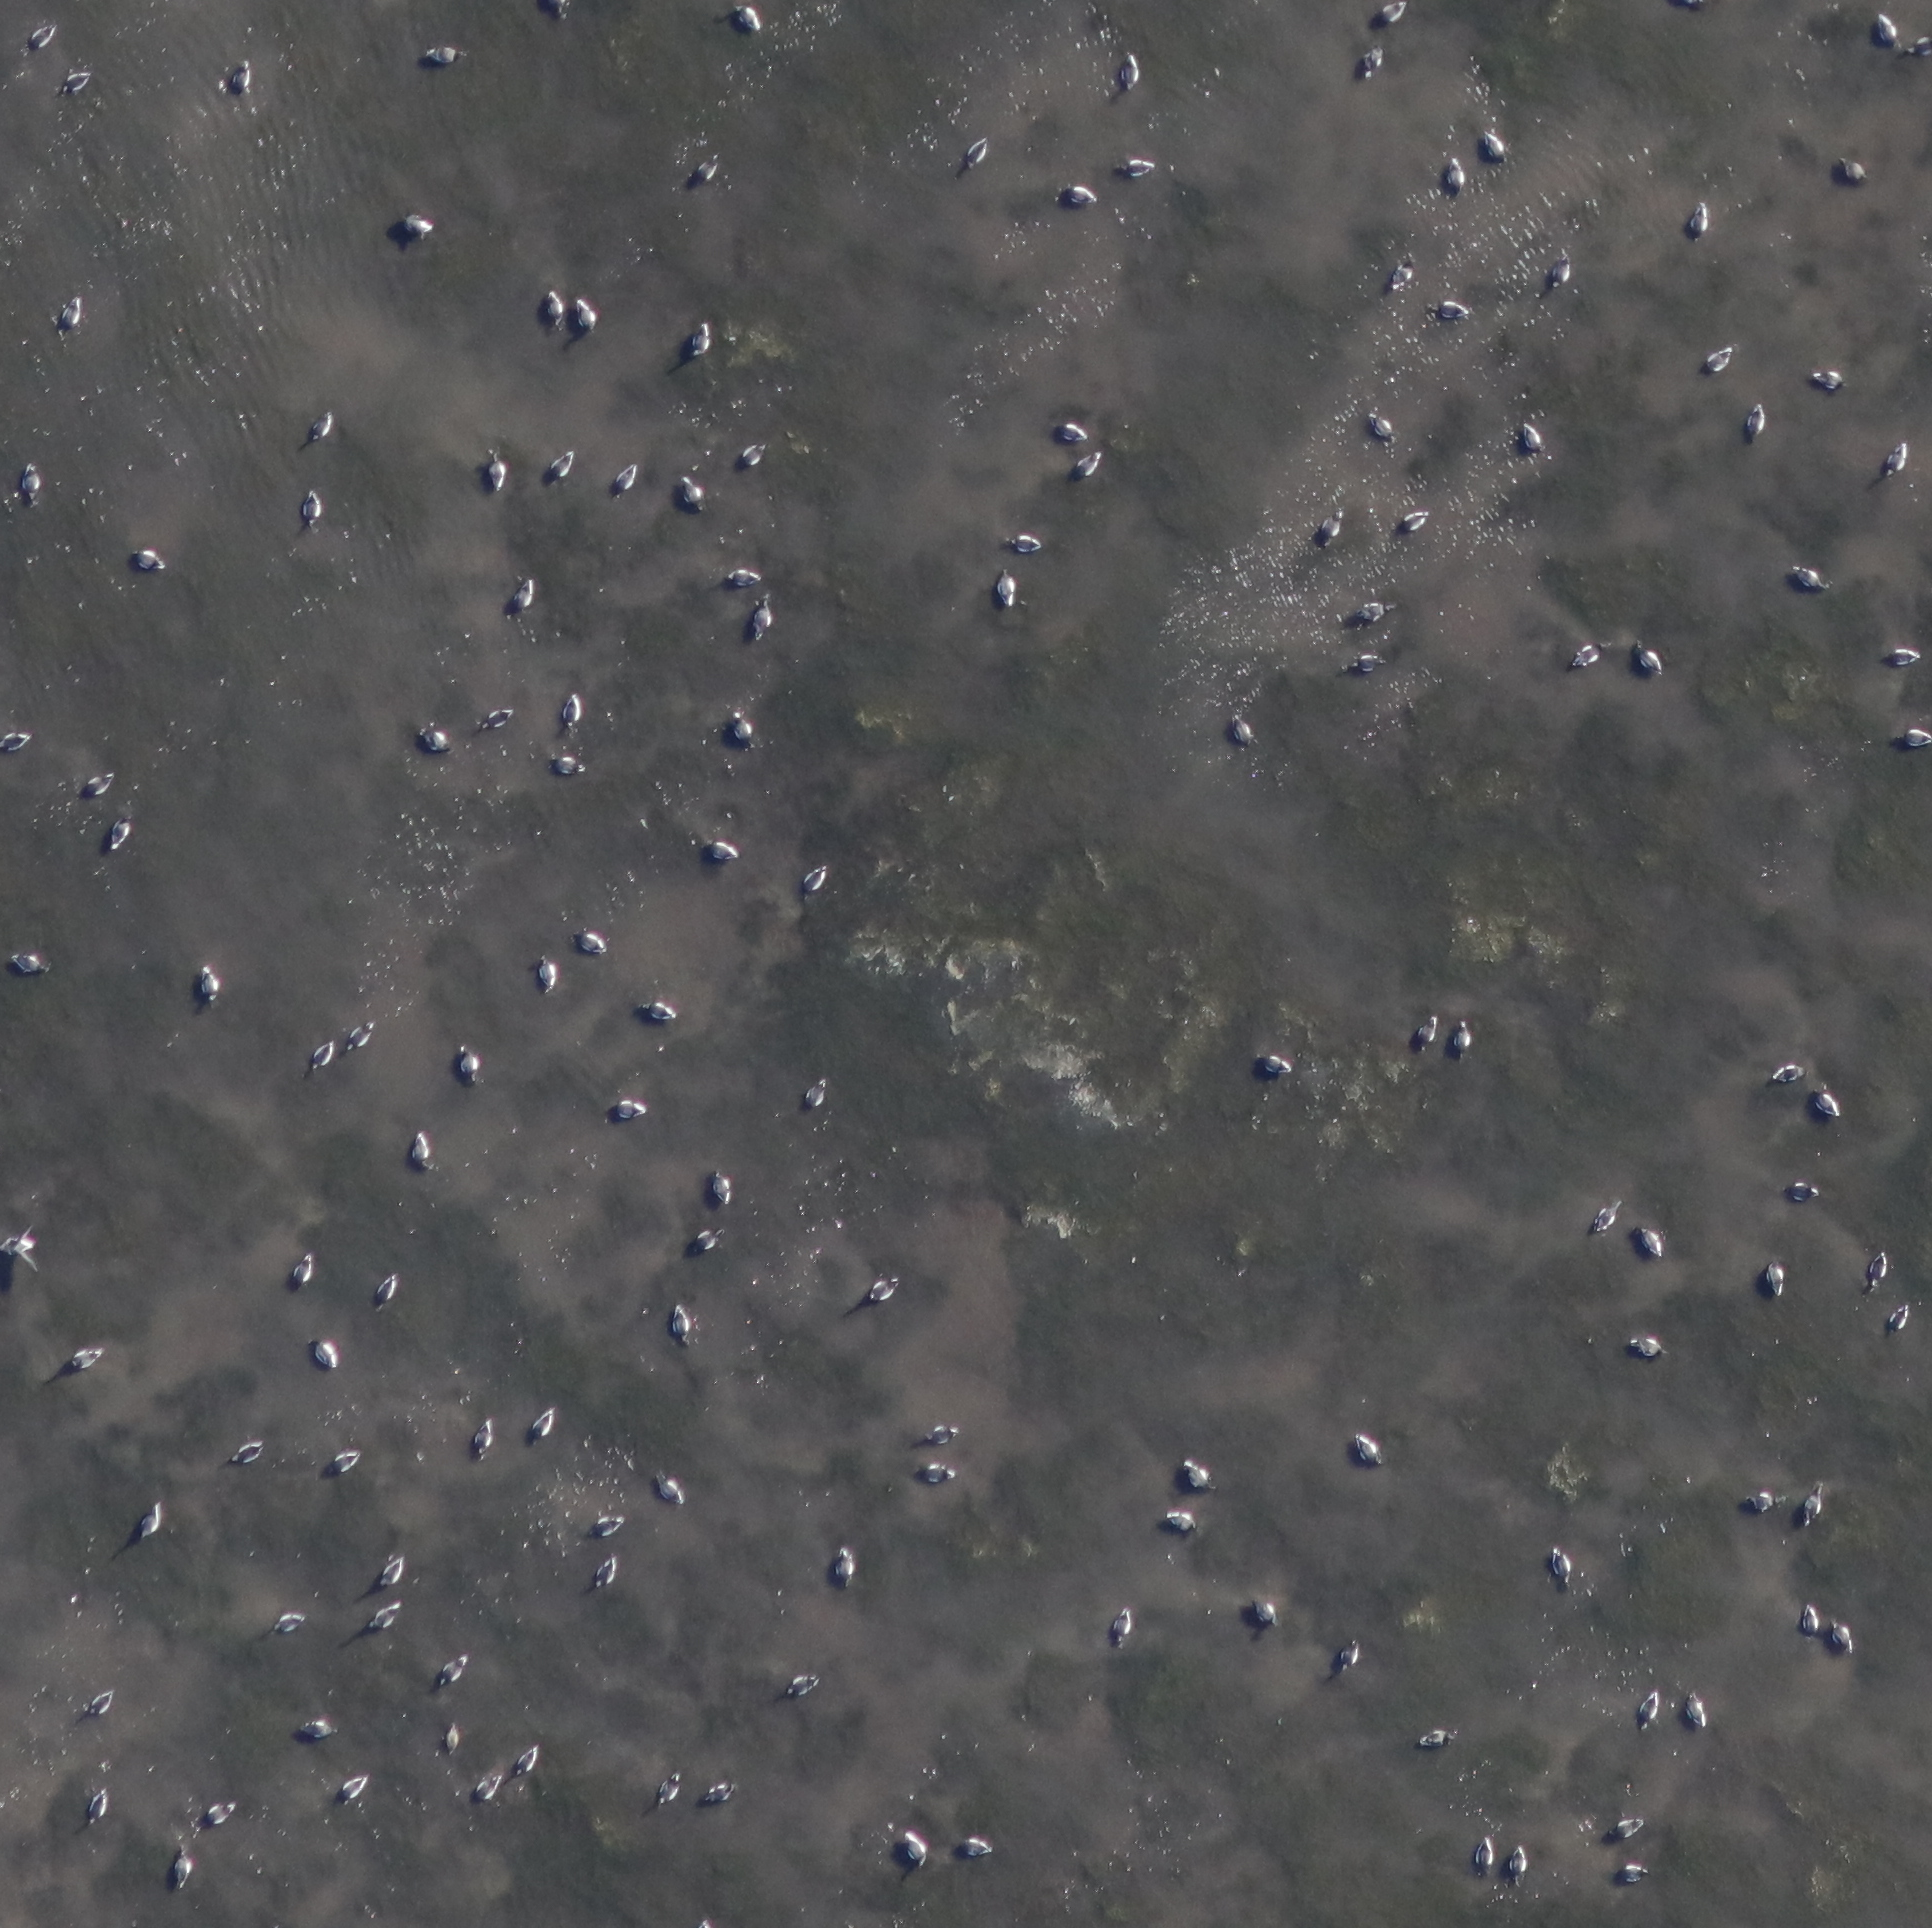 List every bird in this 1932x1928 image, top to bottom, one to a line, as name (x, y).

brant (1390, 13)
brant (749, 17)
brant (1885, 32)
brant (37, 34)
brant (1929, 43)
brant (444, 55)
brant (1375, 61)
brant (1127, 74)
brant (76, 80)
brant (242, 80)
brant (1497, 148)
brant (973, 155)
brant (1140, 169)
brant (706, 171)
brant (1852, 171)
brant (1454, 178)
brant (1077, 197)
brant (1697, 223)
brant (419, 227)
brant (1402, 275)
brant (1561, 275)
brant (1451, 310)
brant (556, 314)
brant (67, 316)
brant (588, 319)
brant (701, 339)
brant (1718, 362)
brant (1828, 381)
brant (1754, 422)
brant (1382, 426)
brant (320, 430)
brant (1073, 435)
brant (1532, 439)
brant (752, 458)
brant (1895, 461)
brant (1088, 464)
brant (560, 468)
brant (495, 472)
brant (625, 481)
brant (29, 484)
brant (691, 494)
brant (311, 510)
brant (1413, 522)
brant (1330, 525)
brant (1022, 544)
brant (149, 561)
brant (741, 578)
brant (1807, 578)
brant (1004, 589)
brant (522, 595)
brant (1375, 610)
brant (761, 619)
brant (1586, 655)
brant (1901, 656)
brant (1650, 662)
brant (1372, 663)
brant (572, 714)
brant (495, 719)
brant (740, 729)
brant (1243, 735)
brant (1917, 736)
brant (433, 740)
brant (9, 743)
brant (565, 766)
brant (95, 780)
brant (119, 832)
brant (721, 851)
brant (814, 881)
brant (589, 943)
brant (28, 963)
brant (548, 975)
brant (208, 985)
brant (657, 1012)
brant (1429, 1034)
brant (362, 1035)
brant (1462, 1039)
brant (325, 1055)
brant (468, 1065)
brant (1275, 1066)
brant (1790, 1072)
brant (815, 1095)
brant (1829, 1104)
brant (626, 1110)
brant (422, 1150)
brant (724, 1193)
brant (1801, 1193)
brant (1608, 1218)
brant (707, 1239)
brant (1651, 1241)
brant (12, 1243)
brant (1878, 1269)
brant (301, 1271)
brant (1774, 1278)
brant (881, 1289)
brant (386, 1292)
brant (1896, 1321)
brant (683, 1324)
brant (1647, 1347)
brant (324, 1353)
brant (84, 1360)
brant (542, 1426)
brant (943, 1435)
brant (480, 1440)
brant (1366, 1451)
brant (246, 1454)
brant (343, 1462)
brant (935, 1473)
brant (1197, 1477)
brant (671, 1494)
brant (1764, 1502)
brant (1814, 1509)
brant (154, 1519)
brant (1185, 1521)
brant (605, 1526)
brant (842, 1568)
brant (1561, 1568)
brant (391, 1573)
brant (604, 1576)
brant (1267, 1617)
brant (384, 1620)
brant (1810, 1621)
brant (287, 1623)
brant (1122, 1628)
brant (1839, 1633)
brant (1347, 1658)
brant (451, 1674)
brant (801, 1687)
brant (98, 1702)
brant (1648, 1710)
brant (1695, 1710)
brant (321, 1728)
brant (1435, 1737)
other bird (451, 1739)
brant (525, 1763)
brant (484, 1786)
brant (351, 1789)
brant (671, 1789)
brant (724, 1791)
brant (96, 1808)
brant (218, 1813)
brant (1624, 1829)
brant (974, 1846)
brant (915, 1853)
brant (1485, 1859)
brant (1517, 1864)
brant (182, 1866)
brant (1634, 1871)